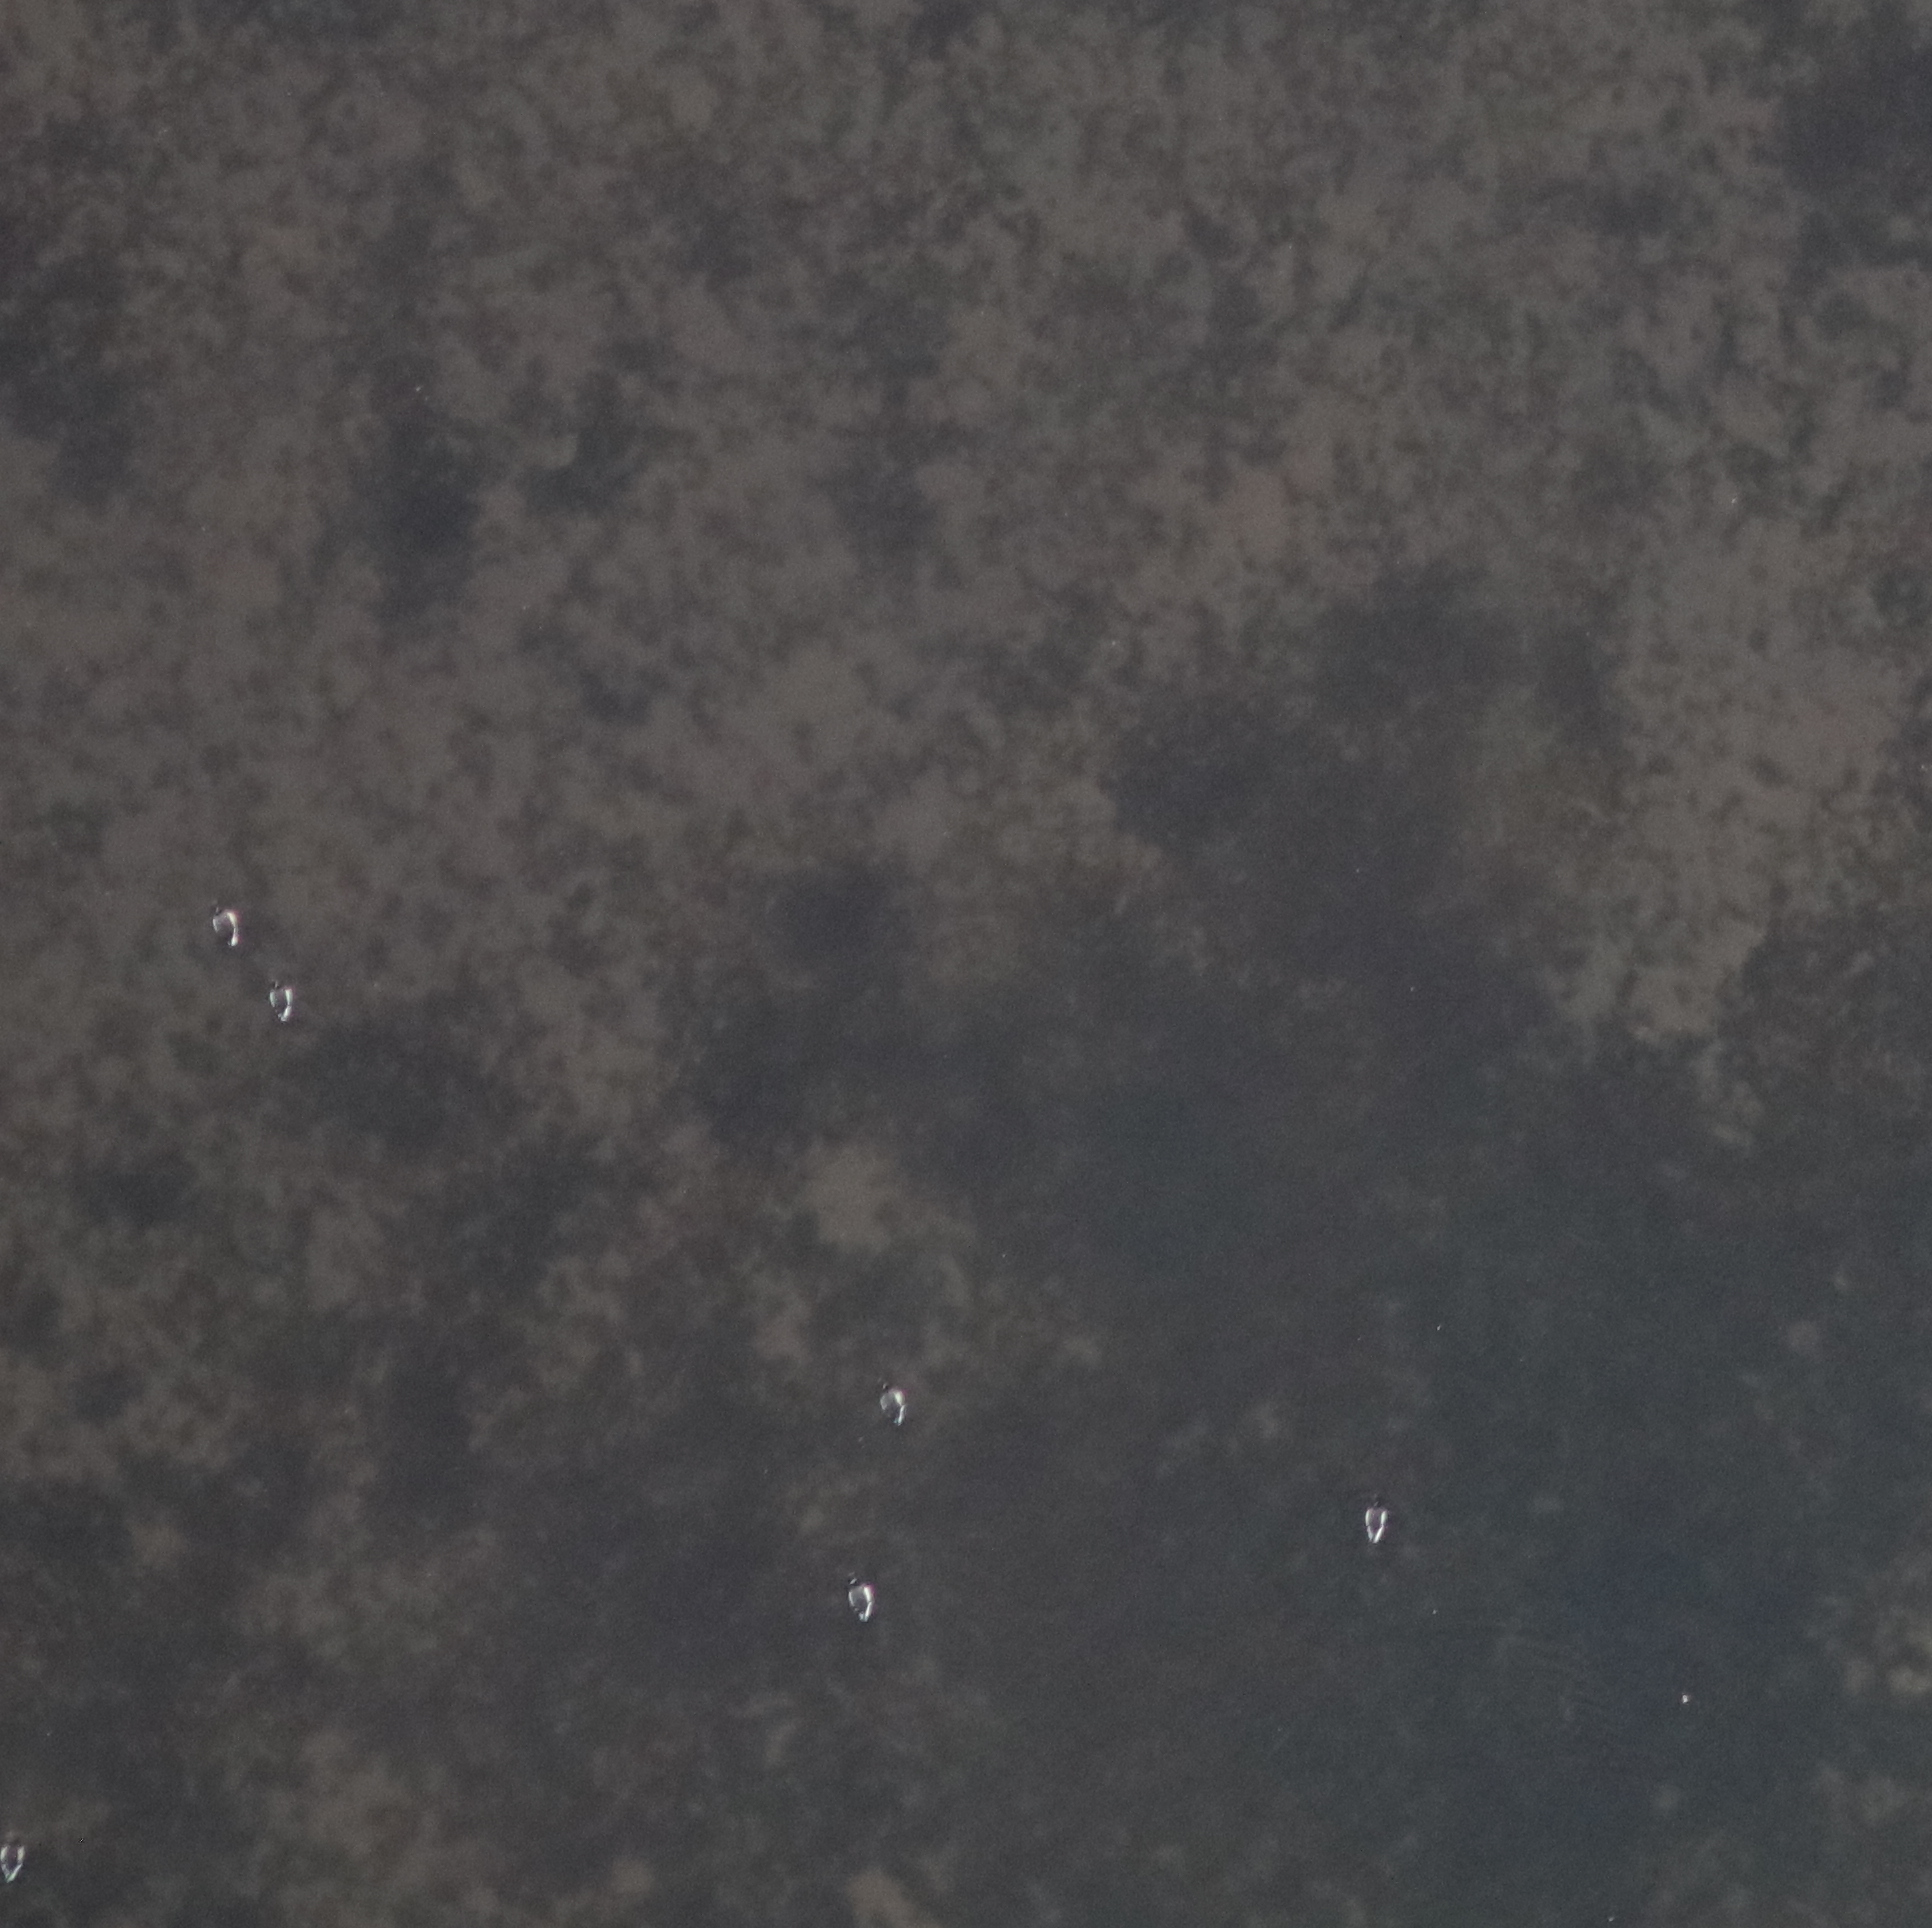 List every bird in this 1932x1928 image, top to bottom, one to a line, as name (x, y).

brant (224, 924)
brant (280, 998)
brant (891, 1401)
brant (1376, 1518)
brant (860, 1597)
brant (12, 1856)